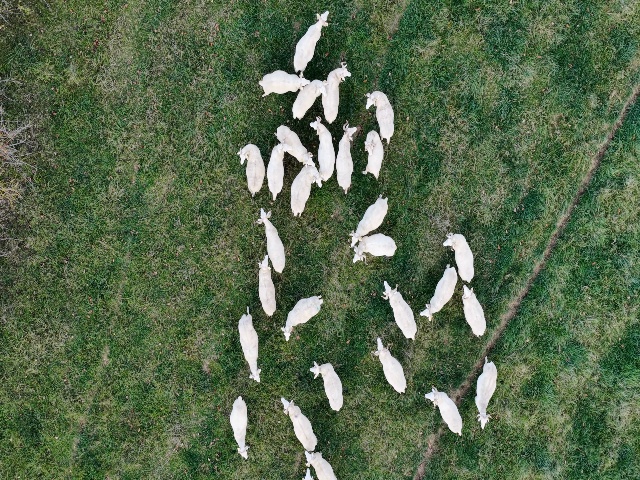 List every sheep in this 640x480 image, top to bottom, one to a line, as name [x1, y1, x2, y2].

sheep [293, 11, 329, 74]
sheep [321, 62, 351, 125]
sheep [259, 70, 310, 97]
sheep [292, 79, 328, 120]
sheep [364, 91, 394, 145]
sheep [310, 116, 335, 182]
sheep [336, 120, 357, 194]
sheep [274, 125, 315, 169]
sheep [362, 130, 384, 179]
sheep [267, 139, 292, 201]
sheep [237, 144, 265, 197]
sheep [290, 165, 326, 217]
sheep [349, 194, 389, 247]
sheep [255, 208, 286, 273]
sheep [443, 232, 474, 283]
sheep [349, 233, 397, 265]
sheep [258, 255, 277, 317]
sheep [420, 264, 458, 322]
sheep [381, 281, 417, 341]
sheep [462, 285, 486, 337]
sheep [281, 295, 323, 341]
sheep [238, 306, 261, 383]
sheep [370, 337, 407, 394]
sheep [475, 356, 497, 429]
sheep [310, 361, 343, 411]
sheep [425, 386, 463, 436]
sheep [230, 396, 250, 459]
sheep [281, 397, 318, 451]
sheep [304, 450, 338, 480]
sheep [302, 468, 315, 480]